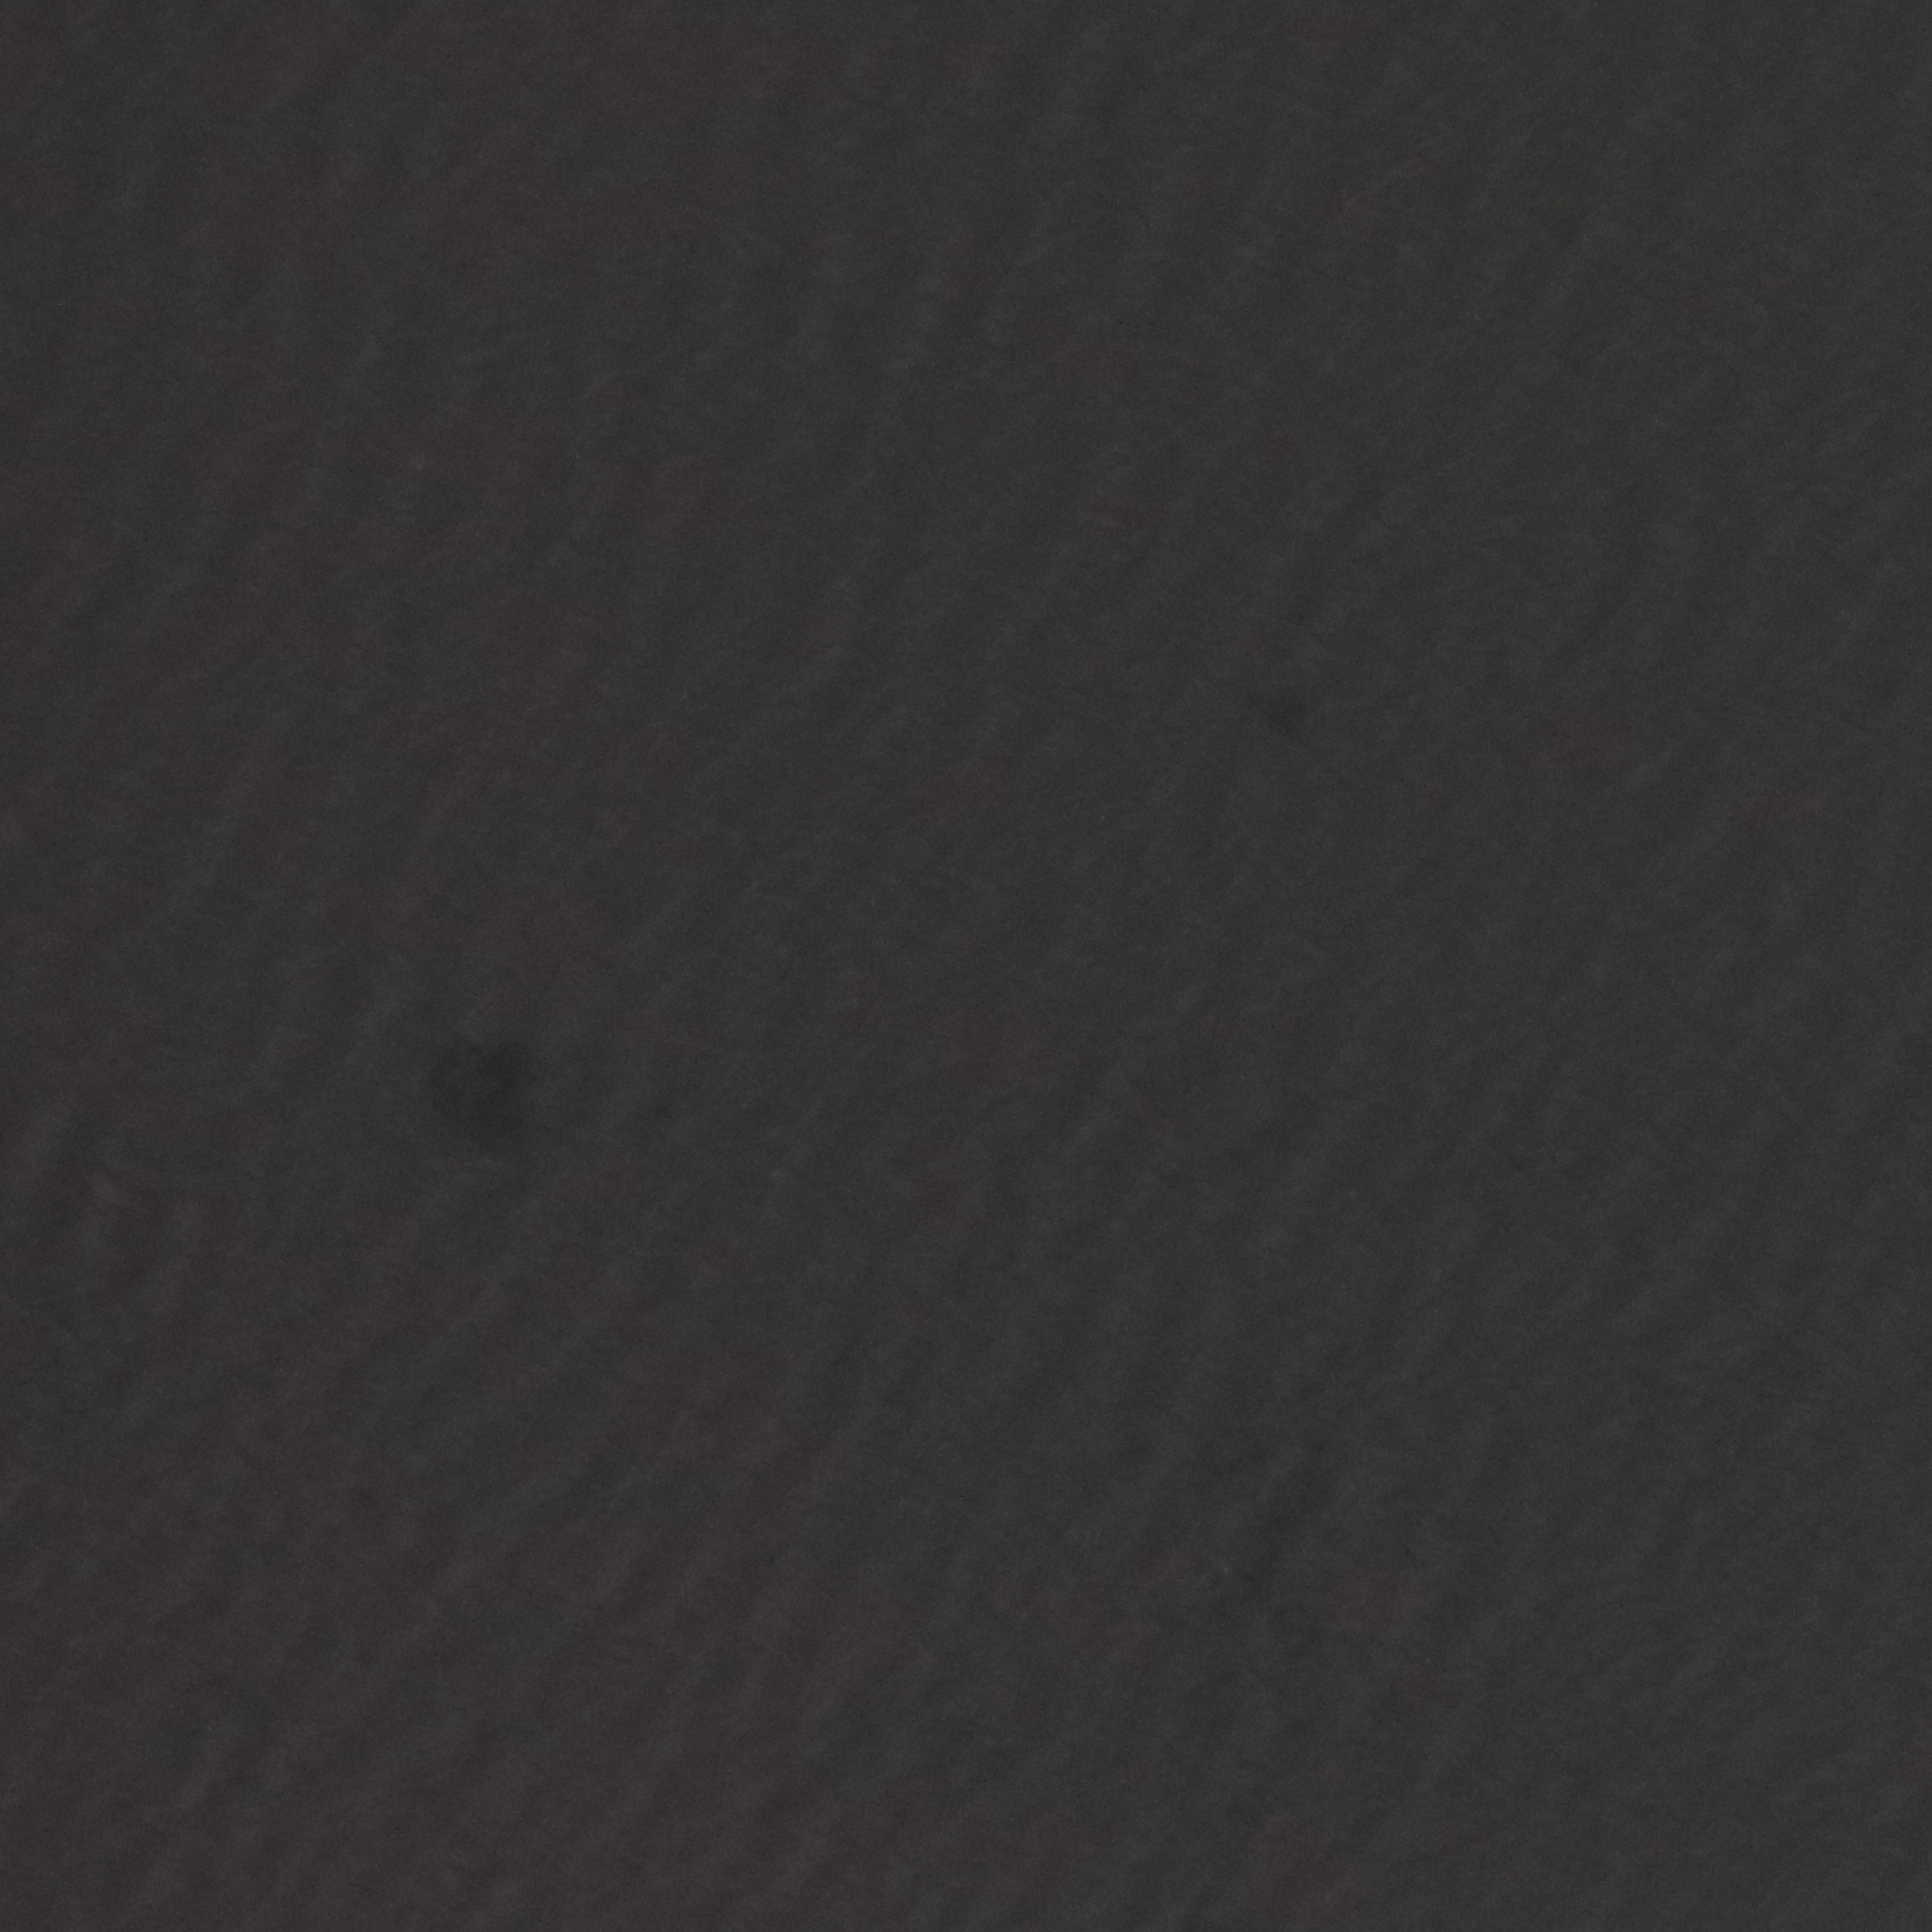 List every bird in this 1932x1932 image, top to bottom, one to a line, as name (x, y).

None